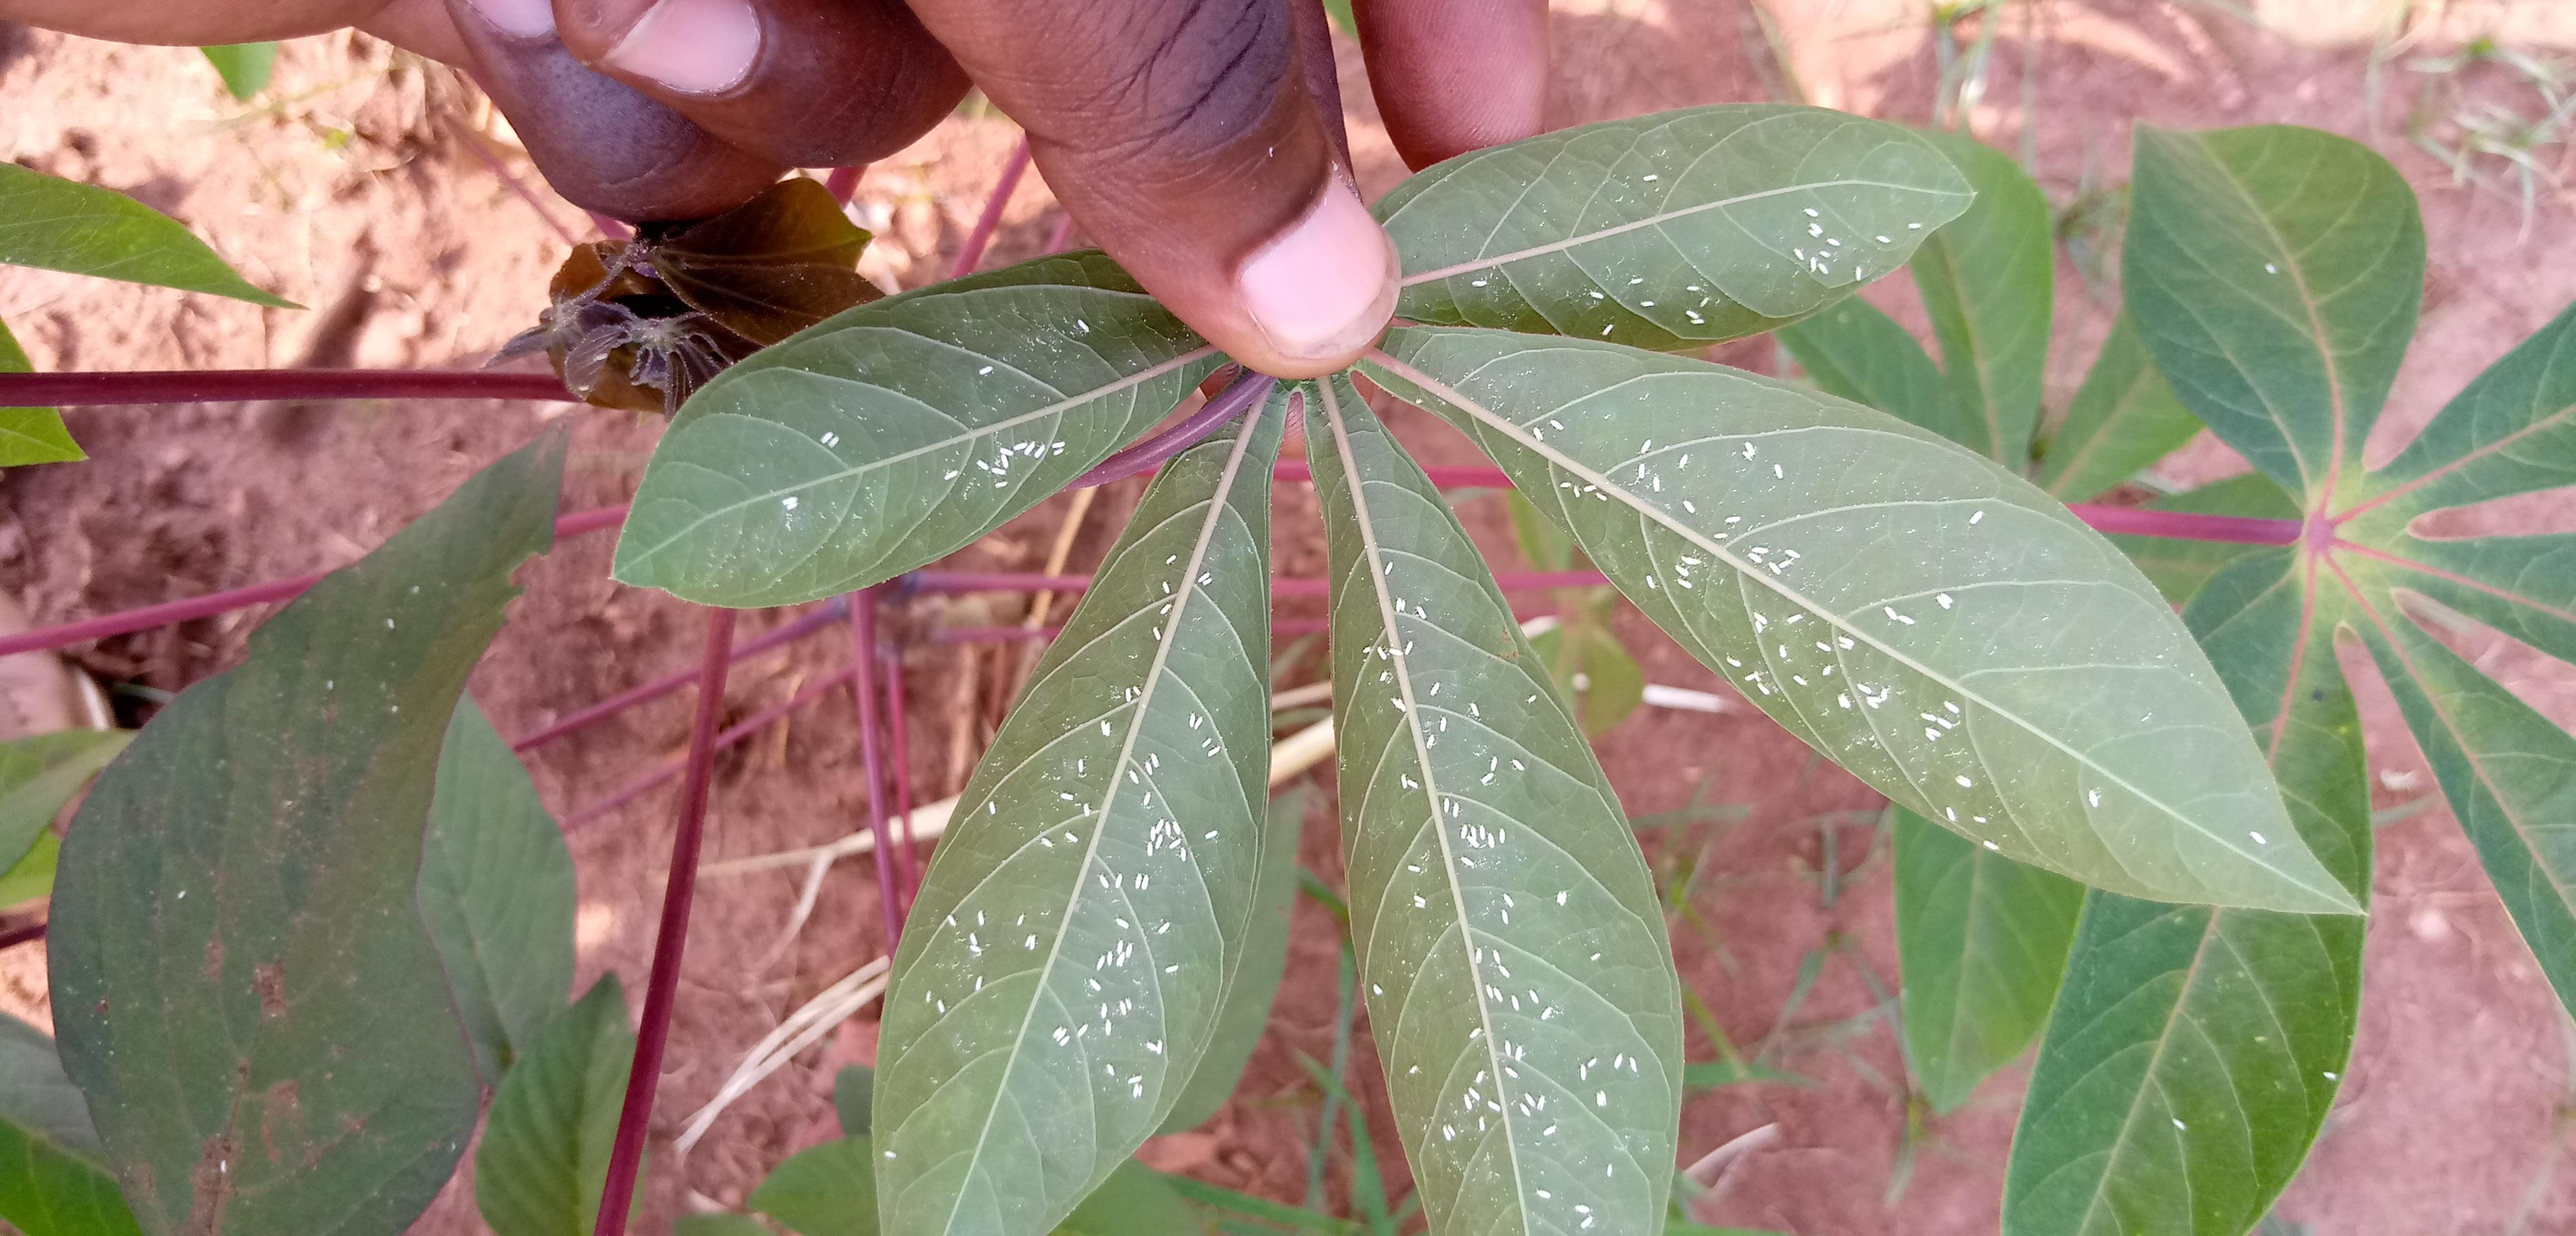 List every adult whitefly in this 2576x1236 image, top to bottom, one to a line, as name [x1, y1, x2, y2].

whitefly [1641, 172, 1660, 183]
whitefly [1802, 207, 1820, 218]
whitefly [1904, 221, 1926, 230]
whitefly [1808, 221, 1823, 235]
whitefly [1808, 227, 1819, 237]
whitefly [1874, 233, 1893, 246]
whitefly [1825, 236, 1841, 247]
whitefly [1792, 246, 1805, 261]
whitefly [1818, 248, 1832, 259]
whitefly [1809, 254, 1817, 274]
whitefly [2263, 260, 2280, 277]
whitefly [1817, 261, 1830, 275]
whitefly [1854, 263, 1864, 282]
whitefly [1628, 275, 1644, 286]
whitefly [1470, 278, 1490, 289]
whitefly [1686, 283, 1701, 292]
whitefly [1587, 289, 1606, 301]
whitefly [1698, 295, 1710, 307]
whitefly [1637, 300, 1654, 308]
whitefly [1684, 308, 1701, 319]
whitefly [1075, 317, 1091, 334]
whitefly [1689, 319, 1704, 326]
whitefly [1600, 321, 1616, 339]
whitefly [976, 362, 994, 377]
whitefly [1549, 417, 1566, 433]
whitefly [1533, 425, 1545, 442]
whitefly [820, 431, 834, 443]
whitefly [829, 435, 840, 448]
whitefly [1638, 436, 1653, 455]
whitefly [1024, 439, 1036, 455]
whitefly [1052, 440, 1068, 451]
whitefly [1745, 440, 1758, 456]
whitefly [1014, 441, 1028, 452]
whitefly [1034, 442, 1047, 460]
whitefly [999, 446, 1014, 457]
whitefly [1053, 446, 1066, 457]
whitefly [1740, 449, 1754, 462]
whitefly [1676, 449, 1689, 471]
whitefly [1001, 453, 1010, 469]
whitefly [976, 458, 990, 473]
whitefly [1638, 461, 1645, 481]
whitefly [1773, 461, 1785, 480]
whitefly [991, 466, 1007, 476]
whitefly [943, 467, 959, 482]
whitefly [1653, 474, 1662, 494]
whitefly [1558, 479, 1571, 489]
whitefly [994, 480, 1009, 490]
whitefly [1572, 483, 1581, 499]
whitefly [1582, 483, 1598, 491]
whitefly [1593, 491, 1607, 502]
whitefly [782, 494, 800, 511]
whitefly [1682, 499, 1697, 514]
whitefly [1966, 509, 1986, 527]
whitefly [1722, 513, 1741, 523]
whitefly [1711, 532, 1728, 540]
whitefly [1749, 545, 1768, 554]
whitefly [1784, 547, 1801, 559]
whitefly [1747, 551, 1763, 565]
whitefly [1163, 553, 1177, 566]
whitefly [1679, 554, 1702, 566]
whitefly [1381, 557, 1396, 577]
whitefly [1778, 558, 1795, 568]
whitefly [1767, 559, 1781, 576]
whitefly [1674, 563, 1690, 577]
whitefly [1197, 571, 1211, 582]
whitefly [1644, 573, 1657, 590]
whitefly [1203, 576, 1213, 587]
whitefly [1676, 577, 1694, 590]
whitefly [1161, 577, 1173, 595]
whitefly [1940, 592, 1953, 603]
whitefly [1936, 594, 1952, 609]
whitefly [1395, 596, 1401, 613]
whitefly [1401, 597, 1406, 612]
whitefly [1159, 601, 1173, 617]
whitefly [1415, 604, 1428, 620]
whitefly [1882, 604, 1899, 622]
whitefly [1753, 610, 1768, 626]
whitefly [1786, 611, 1803, 624]
whitefly [1899, 613, 1916, 626]
whitefly [384, 616, 395, 631]
whitefly [1754, 619, 1763, 633]
whitefly [1151, 625, 1165, 642]
whitefly [1837, 635, 1855, 646]
whitefly [1404, 639, 1414, 657]
whitefly [1815, 639, 1832, 653]
whitefly [1777, 640, 1789, 659]
whitefly [1837, 642, 1853, 653]
whitefly [1359, 644, 1372, 655]
whitefly [1376, 645, 1388, 661]
whitefly [1388, 646, 1404, 657]
whitefly [1725, 653, 1743, 669]
whitefly [1821, 662, 1832, 677]
whitefly [1375, 668, 1390, 684]
whitefly [1754, 669, 1764, 683]
whitefly [1744, 673, 1755, 682]
whitefly [1791, 673, 1809, 688]
whitefly [327, 679, 335, 692]
whitefly [1426, 680, 1444, 700]
whitefly [1856, 682, 1873, 694]
whitefly [1132, 683, 1143, 697]
whitefly [1758, 683, 1770, 696]
whitefly [1880, 684, 1891, 700]
whitefly [1124, 685, 1132, 704]
whitefly [1524, 692, 1540, 705]
whitefly [1865, 695, 1880, 703]
whitefly [1397, 696, 1410, 713]
whitefly [1390, 697, 1399, 709]
whitefly [1944, 698, 1959, 714]
whitefly [1865, 699, 1879, 709]
whitefly [1468, 700, 1482, 719]
whitefly [391, 704, 400, 714]
whitefly [1186, 710, 1195, 729]
whitefly [1920, 711, 1936, 722]
whitefly [1195, 714, 1204, 732]
whitefly [1438, 715, 1447, 733]
whitefly [1936, 715, 1954, 730]
whitefly [1101, 718, 1106, 736]
whitefly [1105, 720, 1112, 738]
whitefly [1924, 726, 1941, 737]
whitefly [1926, 732, 1935, 742]
whitefly [1425, 733, 1437, 751]
whitefly [1202, 735, 1212, 749]
whitefly [1207, 744, 1222, 760]
whitefly [1149, 751, 1162, 769]
whitefly [1488, 754, 1498, 772]
whitefly [1076, 755, 1084, 774]
whitefly [1509, 756, 1526, 772]
whitefly [1142, 759, 1154, 776]
whitefly [1126, 768, 1141, 785]
whitefly [1401, 771, 1408, 790]
whitefly [1479, 771, 1495, 786]
whitefly [1955, 772, 1972, 788]
whitefly [1406, 779, 1421, 790]
whitefly [2088, 786, 2099, 809]
whitefly [1142, 789, 1153, 808]
whitefly [1059, 791, 1075, 801]
whitefly [1440, 794, 1450, 815]
whitefly [988, 798, 999, 815]
whitefly [1080, 799, 1092, 819]
whitefly [1452, 800, 1461, 819]
whitefly [1944, 805, 1957, 821]
whitefly [1971, 812, 1989, 824]
whitefly [1156, 816, 1166, 833]
whitefly [1164, 819, 1172, 838]
whitefly [1171, 819, 1184, 836]
whitefly [1461, 823, 1468, 839]
whitefly [1477, 823, 1488, 840]
whitefly [1149, 824, 1157, 841]
whitefly [1470, 824, 1478, 838]
whitefly [1497, 825, 1508, 847]
whitefly [1202, 828, 1221, 842]
whitefly [2248, 828, 2267, 846]
whitefly [1064, 829, 1081, 844]
whitefly [1486, 831, 1497, 850]
whitefly [1155, 834, 1164, 850]
whitefly [1039, 836, 1054, 848]
whitefly [1466, 836, 1481, 850]
whitefly [1167, 837, 1184, 850]
whitefly [1982, 838, 2000, 851]
whitefly [1146, 839, 1154, 858]
whitefly [1179, 845, 1189, 865]
whitefly [1458, 854, 1475, 868]
whitefly [1406, 863, 1424, 874]
whitefly [1098, 870, 1112, 891]
whitefly [1112, 871, 1124, 890]
whitefly [1134, 871, 1143, 890]
whitefly [1142, 872, 1150, 892]
whitefly [177, 888, 187, 901]
whitefly [1555, 890, 1569, 907]
whitefly [1501, 892, 1515, 908]
whitefly [1411, 894, 1427, 903]
whitefly [1414, 902, 1426, 908]
whitefly [976, 907, 987, 927]
whitefly [1501, 908, 1511, 926]
whitefly [1016, 912, 1025, 926]
whitefly [945, 913, 958, 929]
whitefly [1114, 915, 1131, 930]
whitefly [1157, 919, 1172, 935]
whitefly [969, 931, 979, 946]
whitefly [1025, 933, 1032, 949]
whitefly [1030, 933, 1036, 950]
whitefly [1116, 938, 1124, 953]
whitefly [1125, 941, 1133, 960]
whitefly [968, 943, 982, 953]
whitefly [1472, 944, 1485, 966]
whitefly [1491, 948, 1502, 964]
whitefly [1106, 949, 1113, 968]
whitefly [1117, 951, 1126, 968]
whitefly [1589, 951, 1604, 961]
whitefly [1095, 953, 1106, 972]
whitefly [1162, 961, 1180, 975]
whitefly [1497, 964, 1511, 980]
whitefly [972, 972, 985, 991]
whitefly [1086, 975, 1104, 994]
whitefly [1370, 981, 1385, 996]
whitefly [1484, 981, 1493, 1000]
whitefly [1492, 985, 1504, 1003]
whitefly [1528, 987, 1541, 1004]
whitefly [924, 988, 933, 1006]
whitefly [1510, 993, 1522, 1013]
whitefly [1125, 995, 1134, 1011]
whitefly [935, 997, 948, 1015]
whitefly [1117, 998, 1127, 1016]
whitefly [1099, 1000, 1108, 1019]
whitefly [1540, 1004, 1555, 1022]
whitefly [1104, 1017, 1113, 1039]
whitefly [1077, 1021, 1090, 1036]
whitefly [1467, 1024, 1484, 1040]
whitefly [1052, 1025, 1065, 1040]
whitefly [1057, 1027, 1067, 1042]
whitefly [1060, 1033, 1072, 1047]
whitefly [1157, 1036, 1165, 1056]
whitefly [1503, 1037, 1513, 1058]
whitefly [1145, 1040, 1157, 1053]
whitefly [1513, 1042, 1523, 1062]
whitefly [1611, 1048, 1624, 1071]
whitefly [1626, 1053, 1641, 1072]
whitefly [1587, 1054, 1597, 1069]
whitefly [1106, 1061, 1117, 1077]
whitefly [1579, 1062, 1587, 1082]
whitefly [1407, 1063, 1420, 1074]
whitefly [1502, 1065, 1520, 1080]
whitefly [1474, 1067, 1485, 1084]
whitefly [2320, 1069, 2339, 1081]
whitefly [1126, 1074, 1144, 1083]
whitefly [1131, 1083, 1138, 1099]
whitefly [1138, 1083, 1144, 1098]
whitefly [1466, 1085, 1482, 1101]
whitefly [1596, 1089, 1602, 1107]
whitefly [1600, 1089, 1607, 1107]
whitefly [1463, 1092, 1473, 1111]
whitefly [1486, 1097, 1502, 1113]
whitefly [1519, 1100, 1532, 1117]
whitefly [1475, 1114, 1488, 1134]
whitefly [2169, 1116, 2188, 1132]
whitefly [1447, 1123, 1457, 1136]
whitefly [1542, 1123, 1557, 1138]
whitefly [1441, 1124, 1452, 1141]
whitefly [883, 1147, 900, 1161]
whitefly [1604, 1159, 1613, 1179]
whitefly [1534, 1187, 1552, 1200]
whitefly [1572, 1201, 1590, 1215]
whitefly [1578, 1215, 1595, 1230]